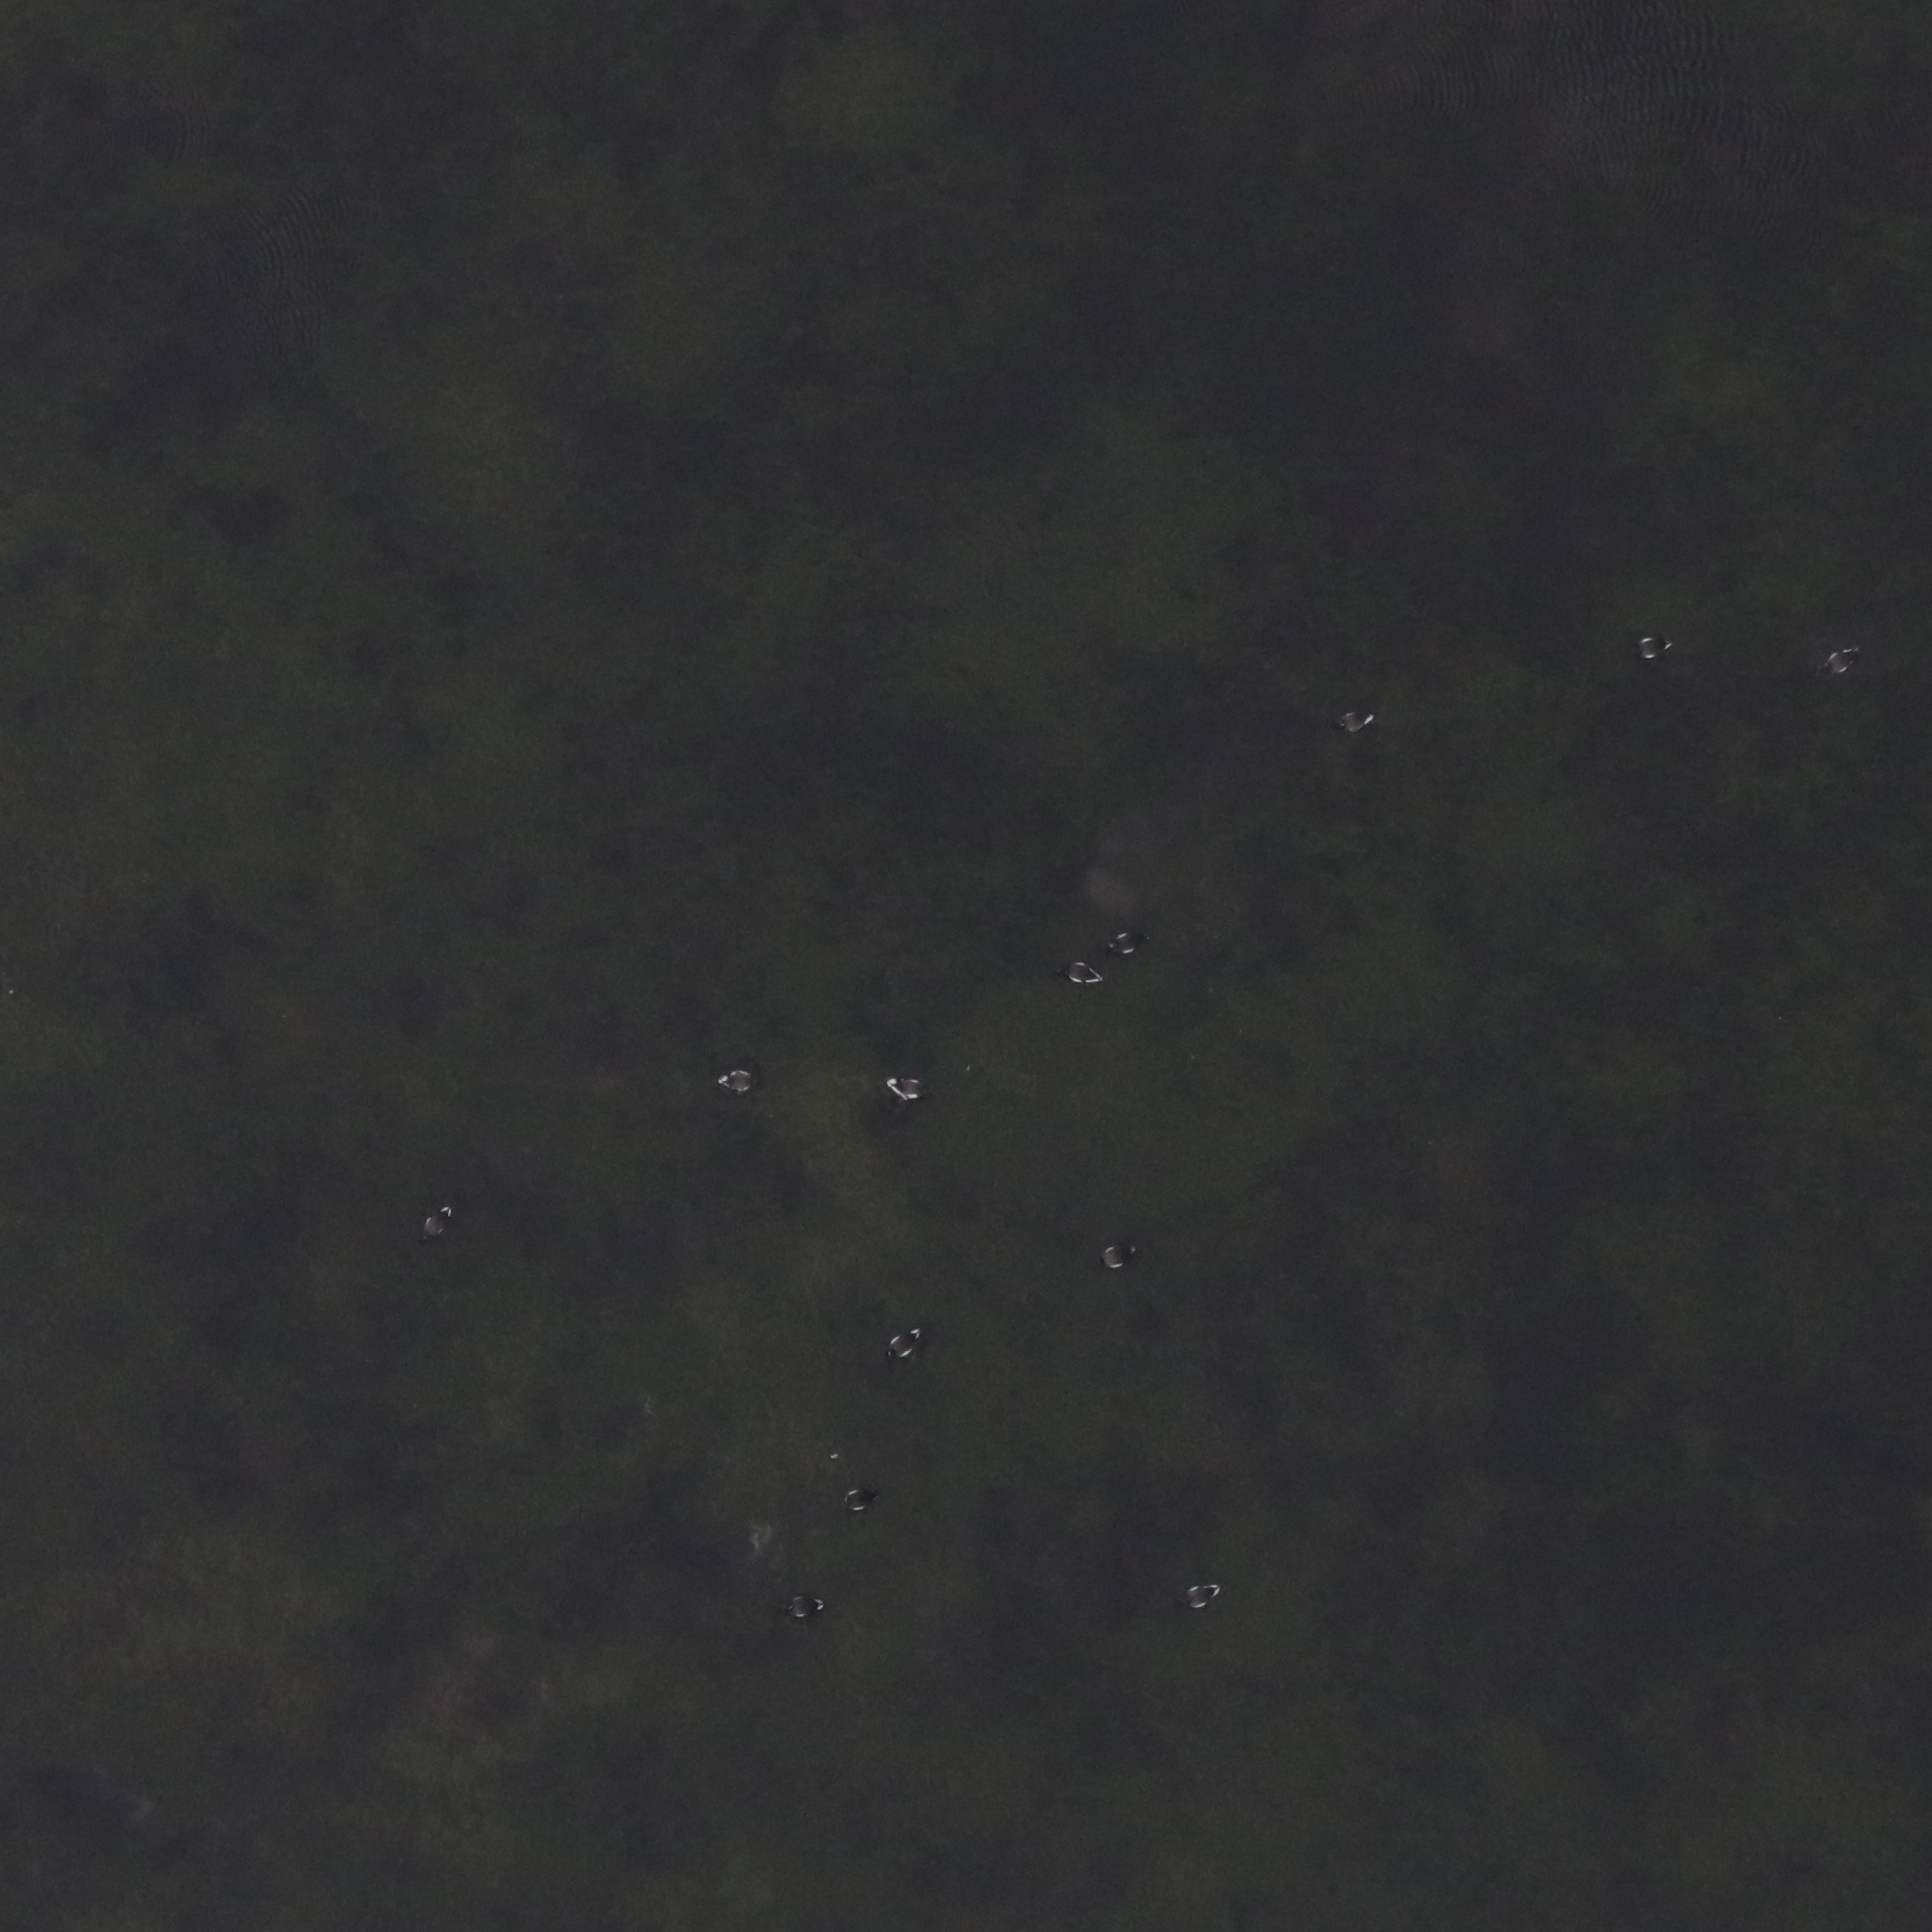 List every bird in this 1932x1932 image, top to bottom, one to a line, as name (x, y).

brant (1650, 646)
brant (1840, 661)
brant (1353, 722)
brant (1122, 945)
brant (1081, 972)
brant (738, 1082)
brant (907, 1089)
brant (434, 1227)
brant (1115, 1258)
brant (903, 1344)
brant (858, 1501)
brant (1202, 1597)
brant (803, 1609)